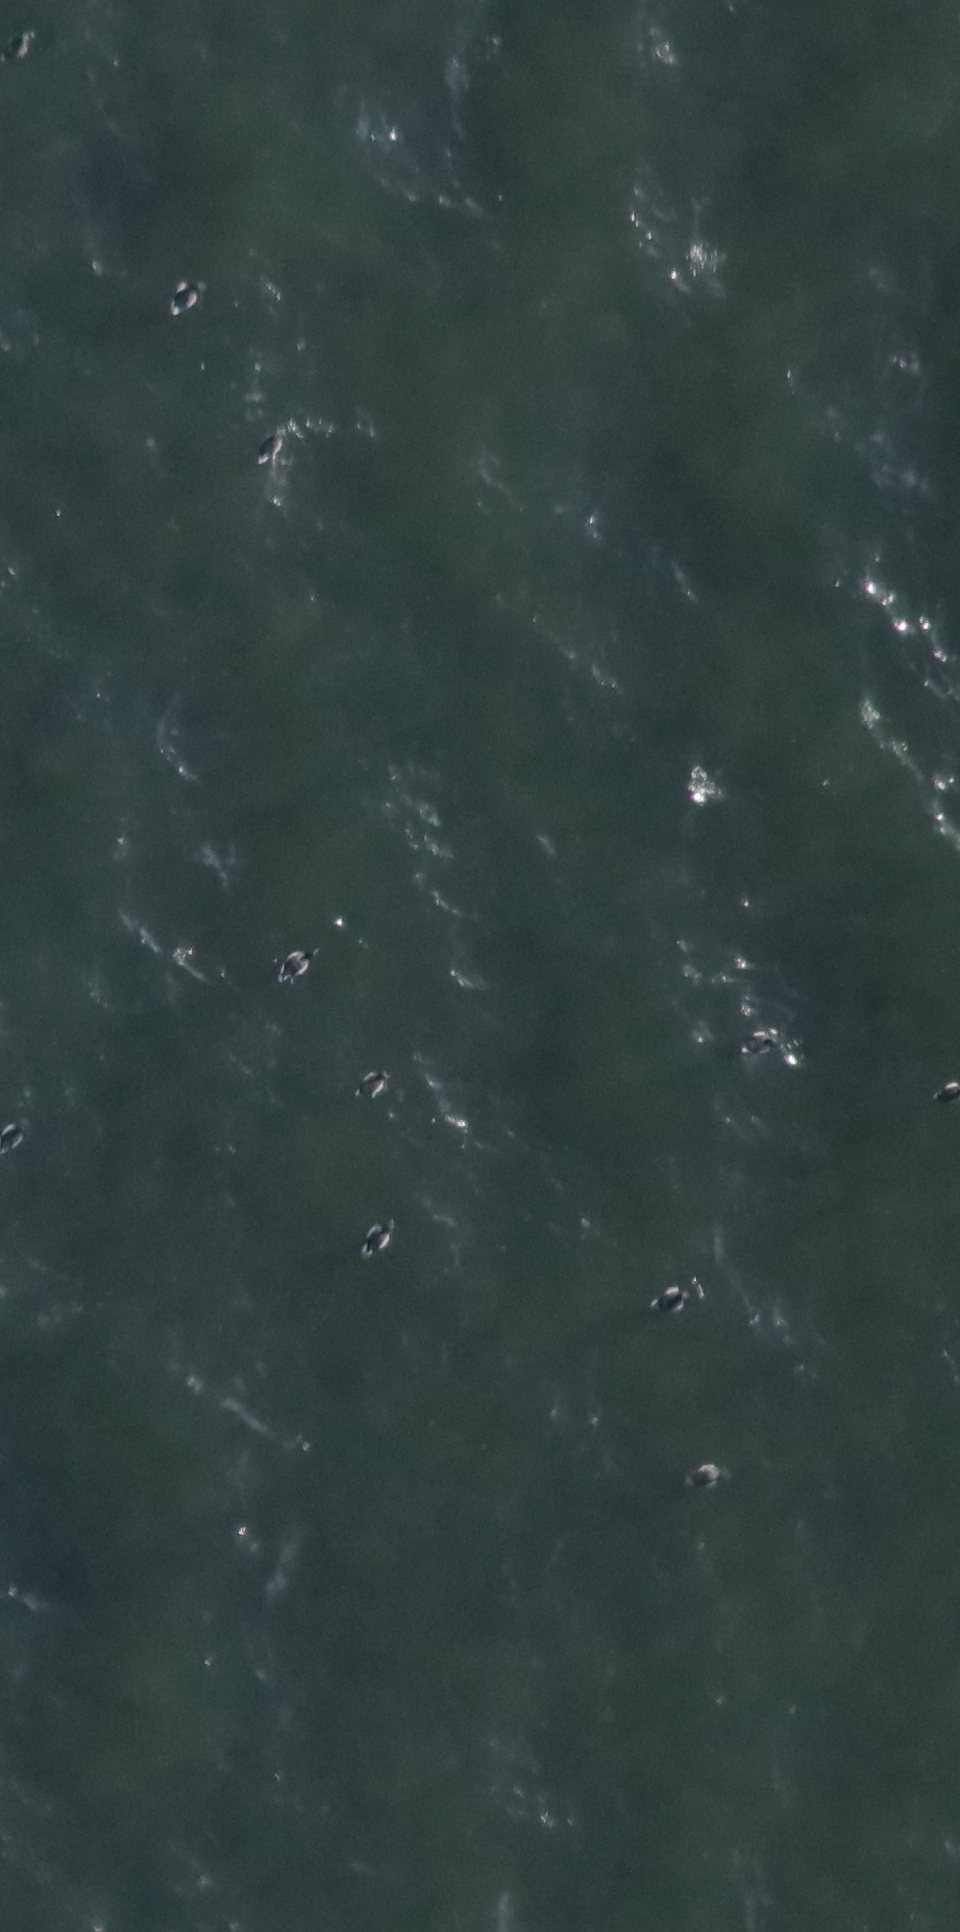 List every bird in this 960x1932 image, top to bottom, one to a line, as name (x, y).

brant (16, 48)
brant (184, 296)
brant (273, 448)
brant (293, 966)
brant (763, 1045)
brant (372, 1084)
brant (954, 1096)
brant (8, 1139)
brant (377, 1239)
brant (666, 1302)
brant (704, 1482)